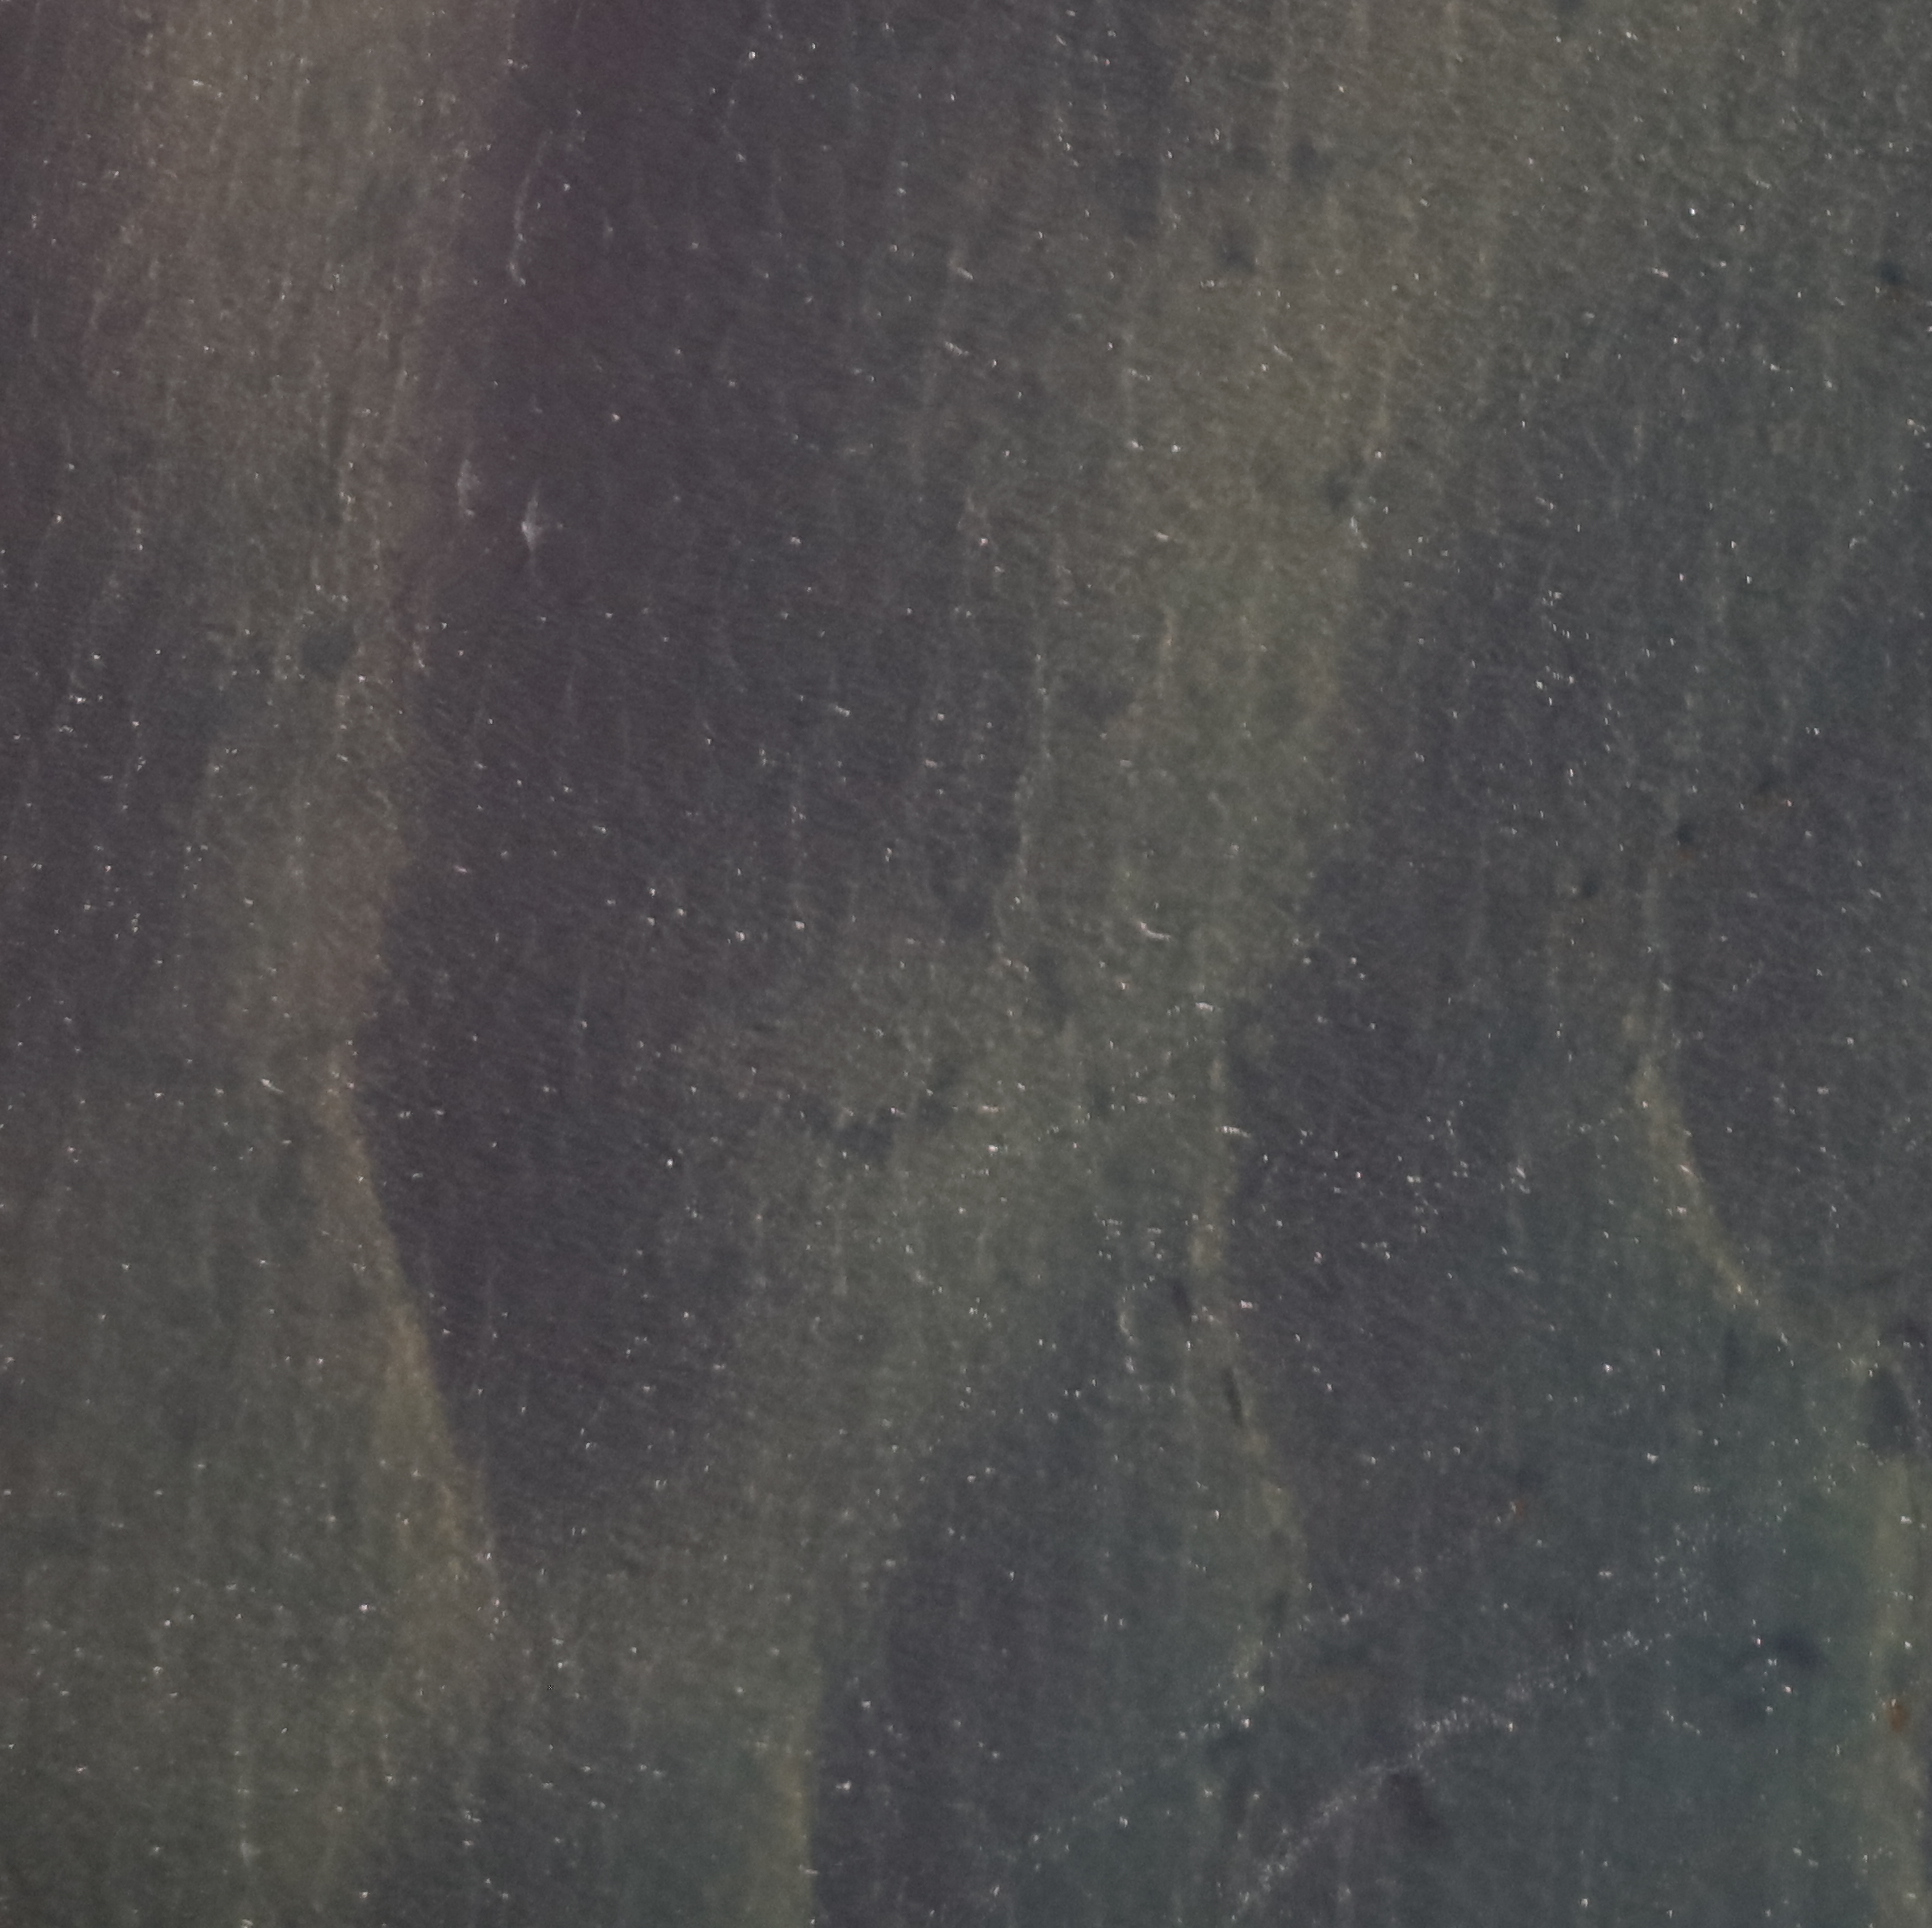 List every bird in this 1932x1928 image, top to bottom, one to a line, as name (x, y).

None